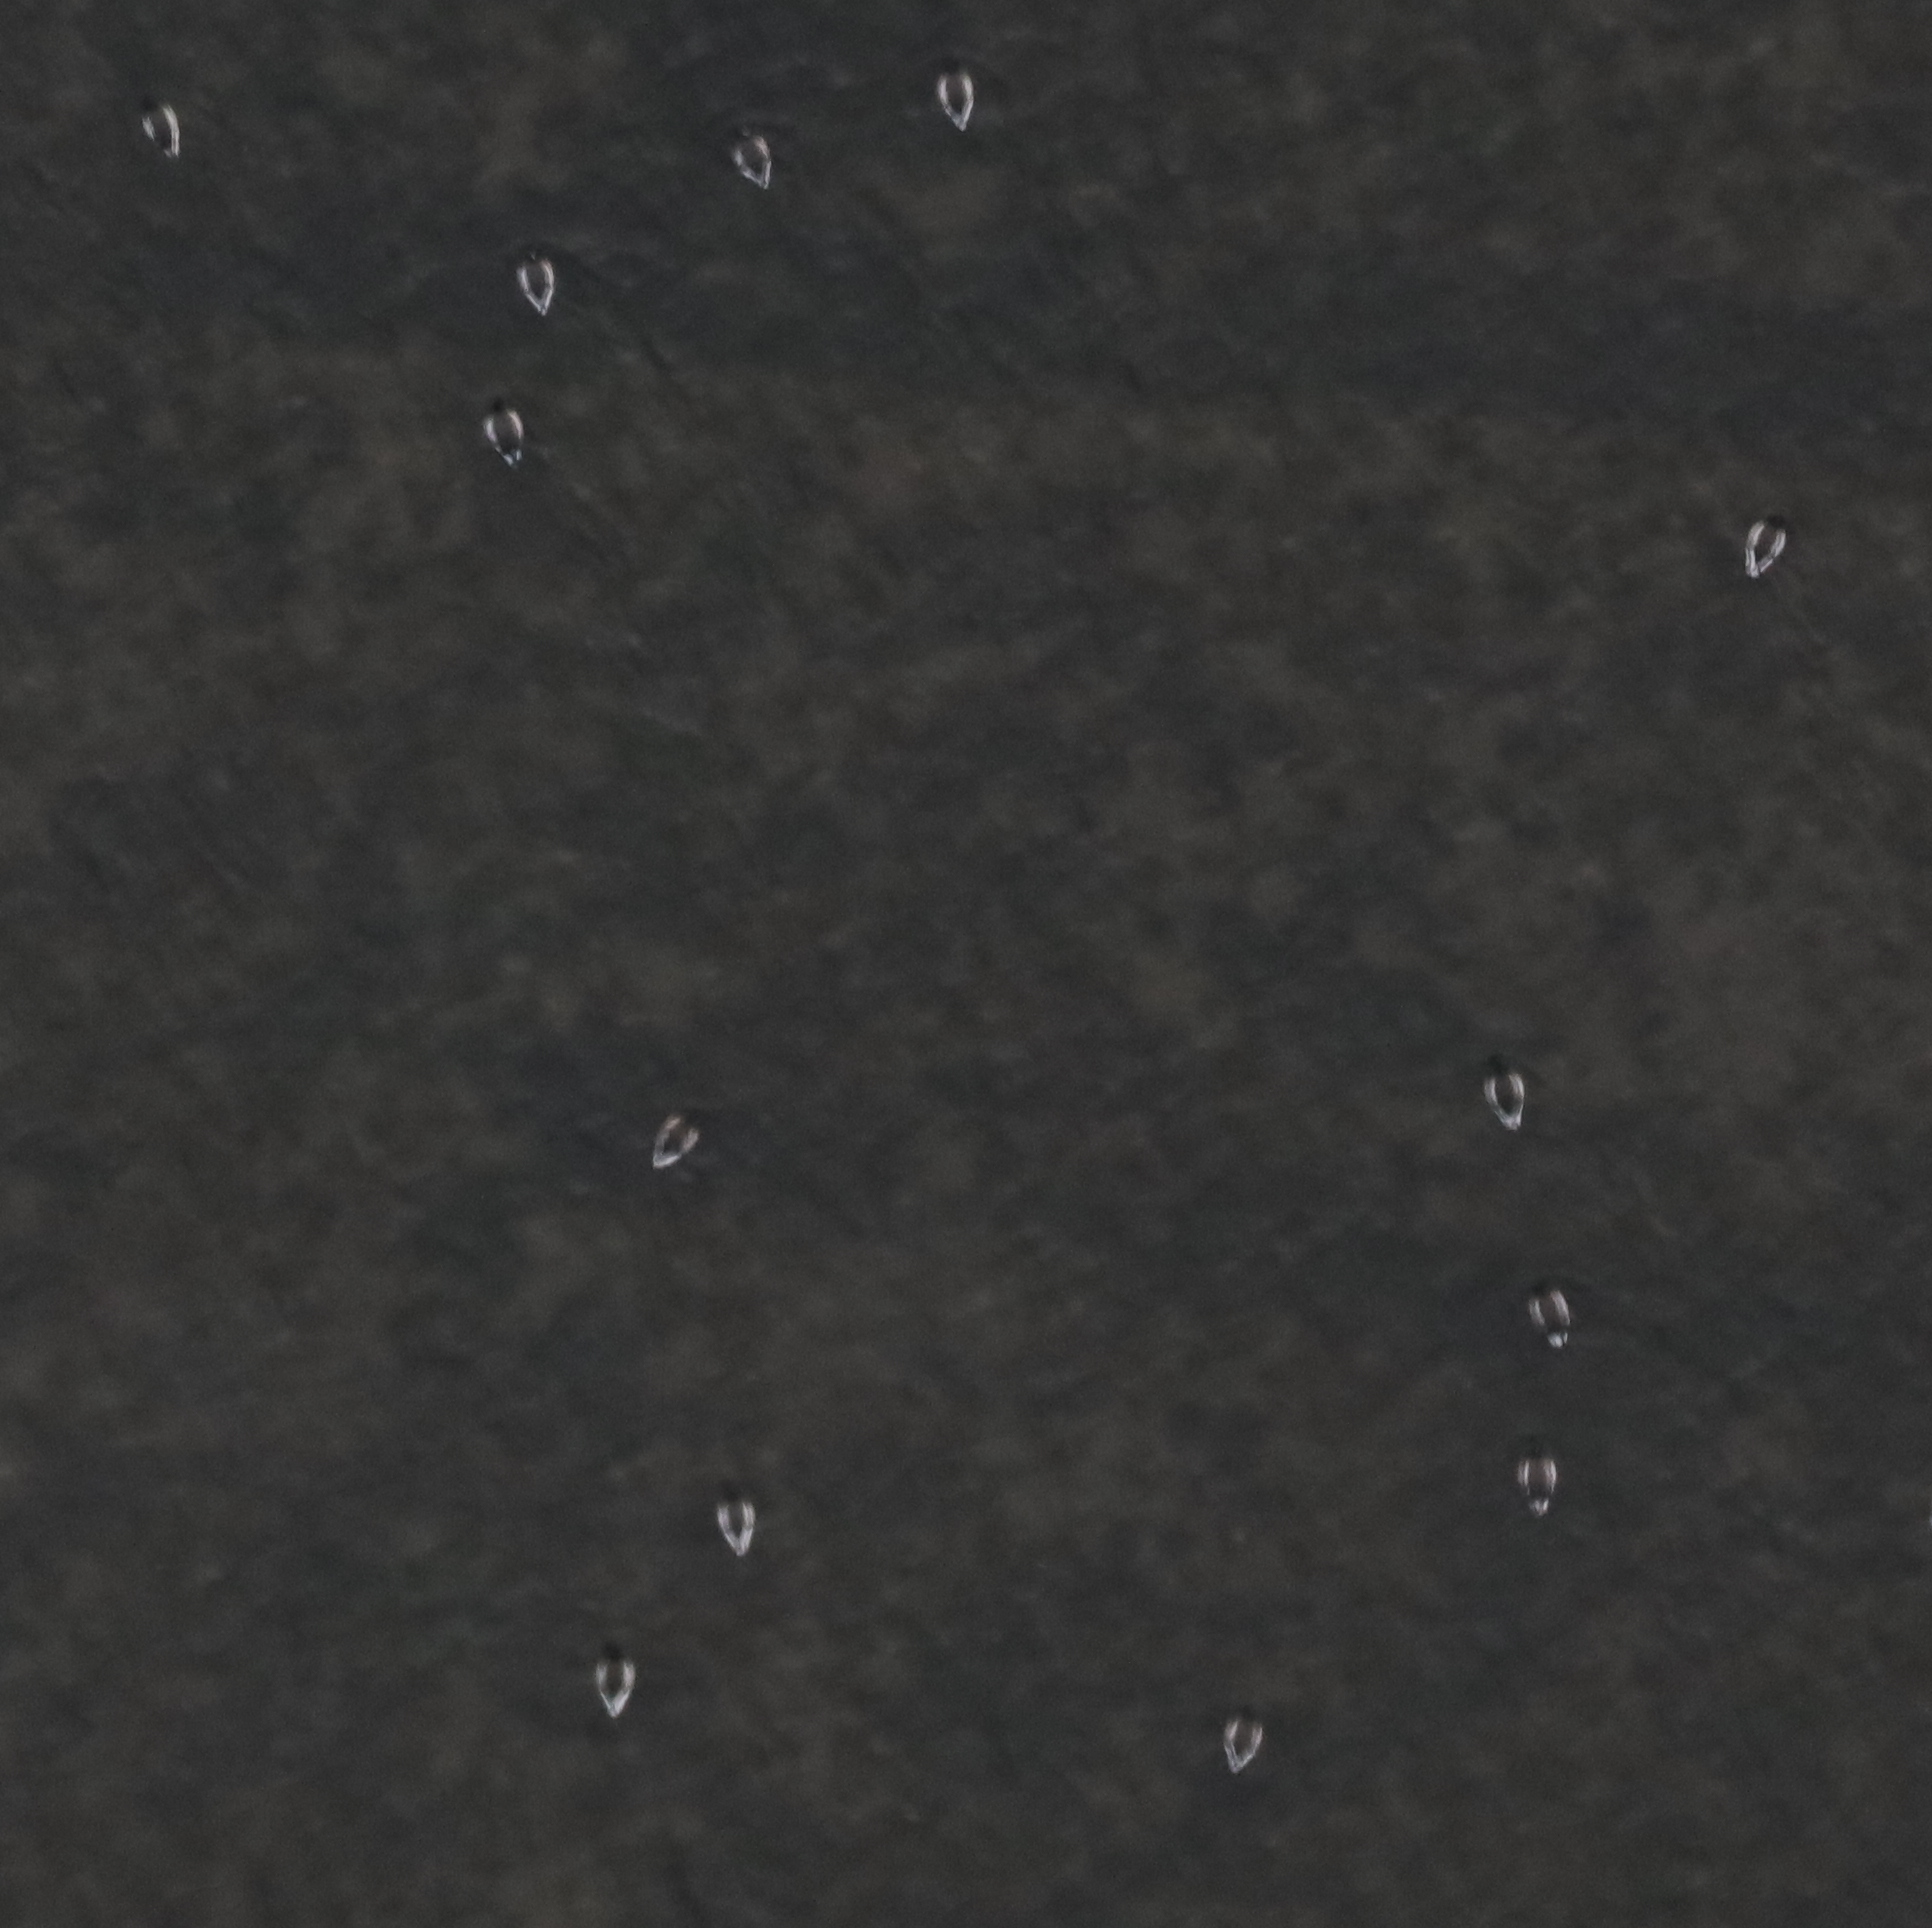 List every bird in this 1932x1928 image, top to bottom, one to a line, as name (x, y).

brant (955, 91)
brant (162, 128)
brant (753, 155)
brant (536, 278)
brant (505, 431)
brant (1766, 544)
brant (1505, 1093)
brant (677, 1140)
brant (1551, 1314)
brant (1539, 1479)
brant (736, 1526)
brant (612, 1681)
brant (1243, 1738)